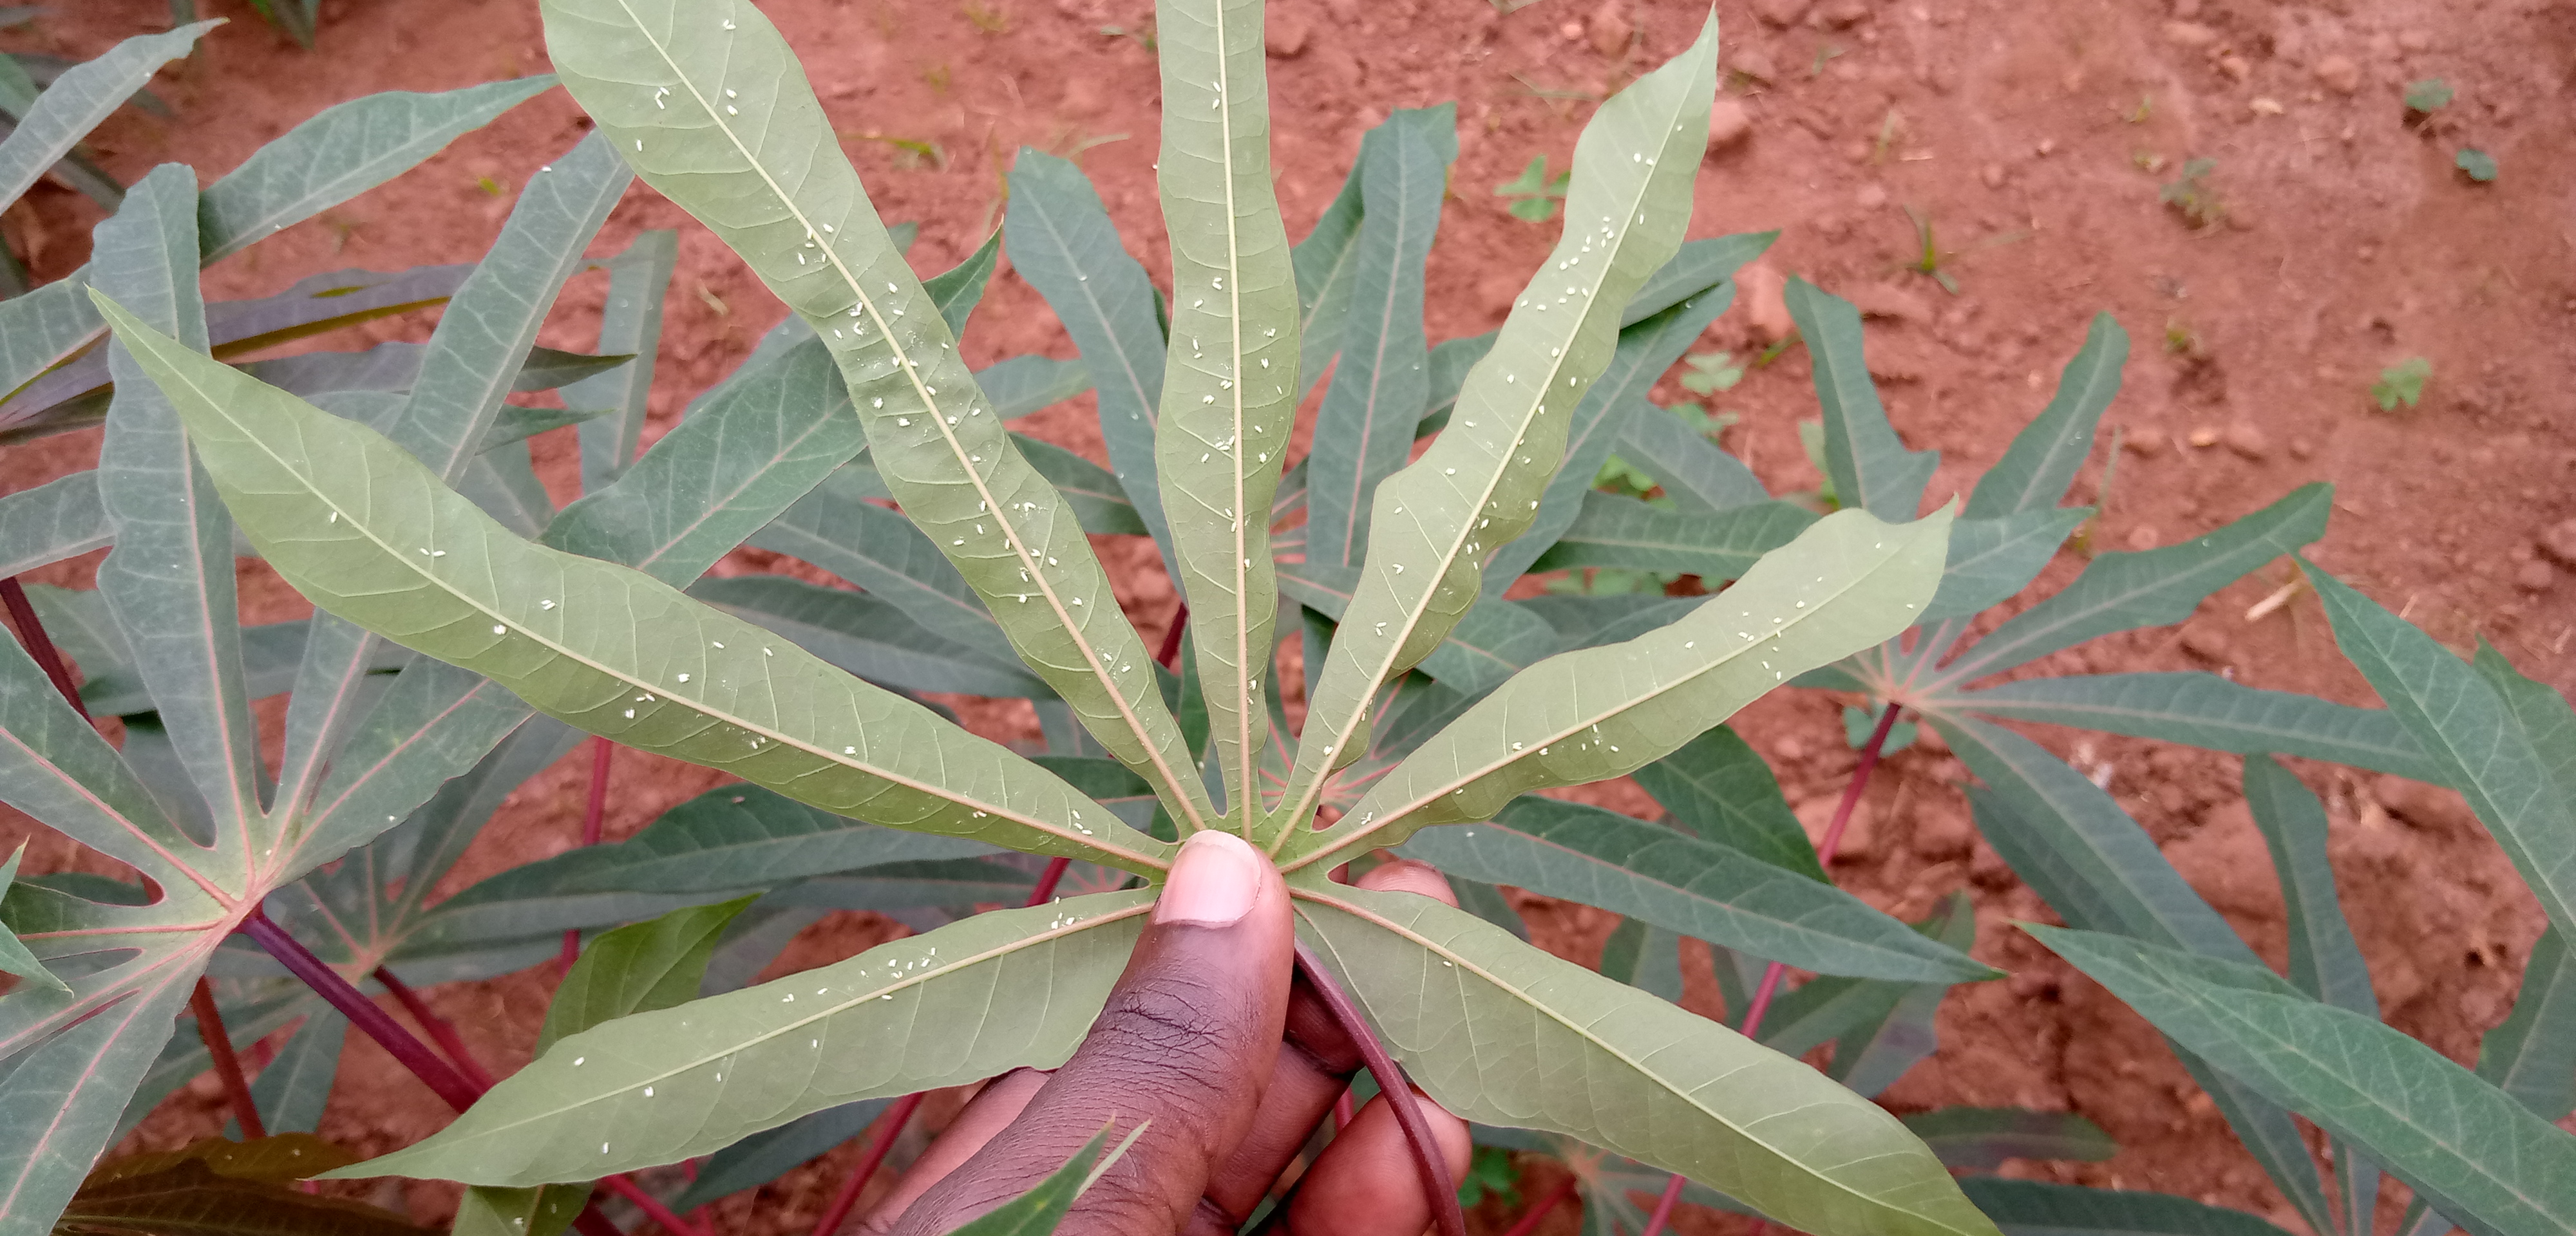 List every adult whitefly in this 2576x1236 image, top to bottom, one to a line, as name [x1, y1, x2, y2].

whitefly [723, 17, 730, 28]
whitefly [725, 23, 738, 30]
whitefly [1210, 80, 1222, 93]
whitefly [659, 85, 672, 97]
whitefly [724, 88, 741, 100]
whitefly [654, 90, 663, 98]
whitefly [1211, 97, 1221, 111]
whitefly [655, 98, 666, 111]
whitefly [726, 104, 739, 118]
whitefly [634, 138, 648, 154]
whitefly [1633, 151, 1637, 163]
whitefly [1637, 152, 1642, 162]
whitefly [1644, 157, 1655, 168]
whitefly [539, 165, 554, 173]
whitefly [1638, 211, 1645, 227]
whitefly [1602, 215, 1611, 223]
whitefly [822, 222, 837, 234]
whitefly [1600, 225, 1609, 233]
whitefly [806, 225, 814, 241]
whitefly [1606, 229, 1613, 238]
whitefly [1609, 232, 1616, 240]
whitefly [1584, 234, 1592, 246]
whitefly [1600, 237, 1607, 249]
whitefly [804, 242, 817, 249]
whitefly [1578, 245, 1592, 253]
whitefly [796, 250, 808, 267]
whitefly [820, 252, 828, 265]
whitefly [1569, 256, 1577, 265]
whitefly [1574, 257, 1580, 265]
whitefly [1559, 260, 1566, 269]
whitefly [1561, 263, 1569, 271]
whitefly [1211, 276, 1224, 283]
whitefly [887, 281, 899, 292]
whitefly [1210, 281, 1224, 292]
whitefly [888, 286, 897, 294]
whitefly [1580, 286, 1589, 298]
whitefly [1557, 295, 1569, 305]
whitefly [1193, 297, 1206, 308]
whitefly [1519, 297, 1529, 309]
whitefly [856, 300, 866, 312]
whitefly [1535, 303, 1548, 312]
whitefly [892, 308, 905, 317]
whitefly [849, 311, 862, 317]
whitefly [852, 320, 862, 328]
whitefly [1265, 324, 1277, 339]
whitefly [853, 327, 864, 337]
whitefly [833, 328, 844, 340]
whitefly [1191, 336, 1201, 351]
whitefly [940, 341, 951, 351]
whitefly [1551, 346, 1558, 357]
whitefly [1554, 348, 1561, 359]
whitefly [1192, 352, 1205, 360]
whitefly [891, 355, 898, 366]
whitefly [895, 355, 902, 368]
whitefly [1264, 357, 1272, 367]
whitefly [907, 357, 920, 368]
whitefly [1259, 357, 1267, 370]
whitefly [1506, 373, 1513, 382]
whitefly [1509, 373, 1515, 385]
whitefly [1569, 374, 1578, 389]
whitefly [1219, 379, 1229, 388]
whitefly [1223, 380, 1233, 391]
whitefly [924, 384, 938, 397]
whitefly [1202, 393, 1213, 404]
whitefly [1207, 395, 1216, 405]
whitefly [873, 397, 883, 409]
whitefly [877, 400, 884, 411]
whitefly [1537, 403, 1541, 414]
whitefly [1541, 403, 1546, 416]
whitefly [970, 406, 984, 418]
whitefly [947, 415, 958, 421]
whitefly [896, 417, 909, 423]
whitefly [1463, 419, 1475, 429]
whitefly [898, 420, 911, 429]
whitefly [946, 420, 958, 426]
whitefly [1253, 424, 1264, 435]
whitefly [1227, 433, 1236, 447]
whitefly [1518, 437, 1526, 447]
whitefly [1214, 440, 1225, 448]
whitefly [1218, 445, 1231, 452]
whitefly [1200, 451, 1211, 464]
whitefly [1261, 451, 1269, 459]
whitefly [1258, 453, 1267, 464]
whitefly [970, 454, 985, 464]
whitefly [1523, 456, 1533, 466]
whitefly [1443, 465, 1457, 477]
whitefly [979, 497, 988, 515]
whitefly [1529, 499, 1539, 512]
whitefly [1026, 500, 1037, 510]
whitefly [1491, 500, 1499, 509]
whitefly [1023, 501, 1029, 514]
whitefly [1012, 501, 1021, 511]
whitefly [1392, 504, 1405, 515]
whitefly [1224, 506, 1234, 519]
whitefly [328, 510, 340, 525]
whitefly [1484, 518, 1490, 529]
whitefly [1479, 520, 1485, 530]
whitefly [1230, 520, 1238, 534]
whitefly [975, 521, 985, 536]
whitefly [1003, 536, 1011, 552]
whitefly [952, 539, 966, 548]
whitefly [1473, 540, 1482, 553]
whitefly [1874, 541, 1883, 550]
whitefly [1466, 542, 1474, 556]
whitefly [419, 546, 430, 557]
whitefly [1032, 548, 1042, 556]
whitefly [431, 549, 450, 558]
whitefly [1030, 552, 1042, 558]
whitefly [1244, 555, 1253, 569]
whitefly [1047, 556, 1058, 563]
whitefly [1472, 559, 1481, 571]
whitefly [1048, 560, 1057, 568]
whitefly [1391, 562, 1402, 569]
whitefly [1396, 564, 1405, 575]
whitefly [1020, 569, 1030, 584]
whitefly [1815, 575, 1824, 583]
whitefly [1018, 593, 1025, 604]
whitefly [1070, 594, 1087, 610]
whitefly [1023, 595, 1028, 604]
whitefly [541, 597, 553, 606]
whitefly [1796, 599, 1804, 608]
whitefly [544, 600, 556, 612]
whitefly [1799, 601, 1806, 608]
whitefly [1905, 601, 1916, 611]
whitefly [1741, 610, 1750, 617]
whitefly [1772, 616, 1783, 626]
whitefly [1374, 621, 1388, 628]
whitefly [498, 623, 502, 636]
whitefly [492, 624, 499, 635]
whitefly [502, 624, 507, 637]
whitefly [1375, 626, 1384, 637]
whitefly [1774, 628, 1784, 639]
whitefly [1737, 630, 1748, 639]
whitefly [1746, 633, 1756, 643]
whitefly [1683, 638, 1696, 650]
whitefly [712, 639, 726, 651]
whitefly [1771, 644, 1779, 653]
whitefly [762, 646, 775, 658]
whitefly [1102, 650, 1113, 664]
whitefly [1761, 659, 1771, 671]
whitefly [1119, 663, 1133, 675]
whitefly [1775, 669, 1783, 682]
whitefly [677, 672, 692, 678]
whitefly [678, 677, 691, 684]
whitefly [1249, 677, 1259, 693]
whitefly [645, 692, 657, 703]
whitefly [634, 695, 646, 703]
whitefly [630, 706, 636, 720]
whitefly [623, 707, 630, 719]
whitefly [1360, 711, 1367, 723]
whitefly [1592, 722, 1599, 734]
whitefly [750, 738, 760, 751]
whitefly [1510, 741, 1523, 746]
whitefly [1580, 742, 1588, 752]
whitefly [1608, 744, 1620, 754]
whitefly [1323, 744, 1329, 753]
whitefly [844, 745, 856, 751]
whitefly [1511, 745, 1524, 751]
whitefly [1325, 745, 1334, 756]
whitefly [1538, 746, 1548, 754]
whitefly [843, 749, 858, 755]
whitefly [1540, 750, 1549, 756]
whitefly [1071, 808, 1081, 820]
whitefly [1358, 809, 1376, 827]
whitefly [976, 809, 989, 819]
whitefly [971, 811, 979, 819]
whitefly [1073, 821, 1084, 830]
whitefly [1080, 829, 1095, 836]
whitefly [1052, 894, 1062, 906]
whitefly [1057, 910, 1064, 921]
whitefly [1065, 916, 1072, 926]
whitefly [1068, 916, 1075, 926]
whitefly [1055, 919, 1059, 930]
whitefly [1050, 919, 1055, 930]
whitefly [929, 945, 938, 959]
whitefly [920, 957, 931, 968]
whitefly [892, 957, 898, 968]
whitefly [887, 958, 894, 968]
whitefly [906, 959, 914, 973]
whitefly [1441, 959, 1454, 969]
whitefly [859, 968, 869, 977]
whitefly [898, 969, 903, 979]
whitefly [891, 971, 900, 979]
whitefly [814, 985, 830, 998]
whitefly [788, 991, 795, 1002]
whitefly [880, 993, 894, 1001]
whitefly [781, 997, 790, 1004]
whitefly [811, 1035, 819, 1050]
whitefly [571, 1055, 588, 1067]
whitefly [714, 1070, 725, 1083]
whitefly [649, 1084, 655, 1100]
whitefly [643, 1087, 650, 1099]
whitefly [602, 1139, 612, 1156]